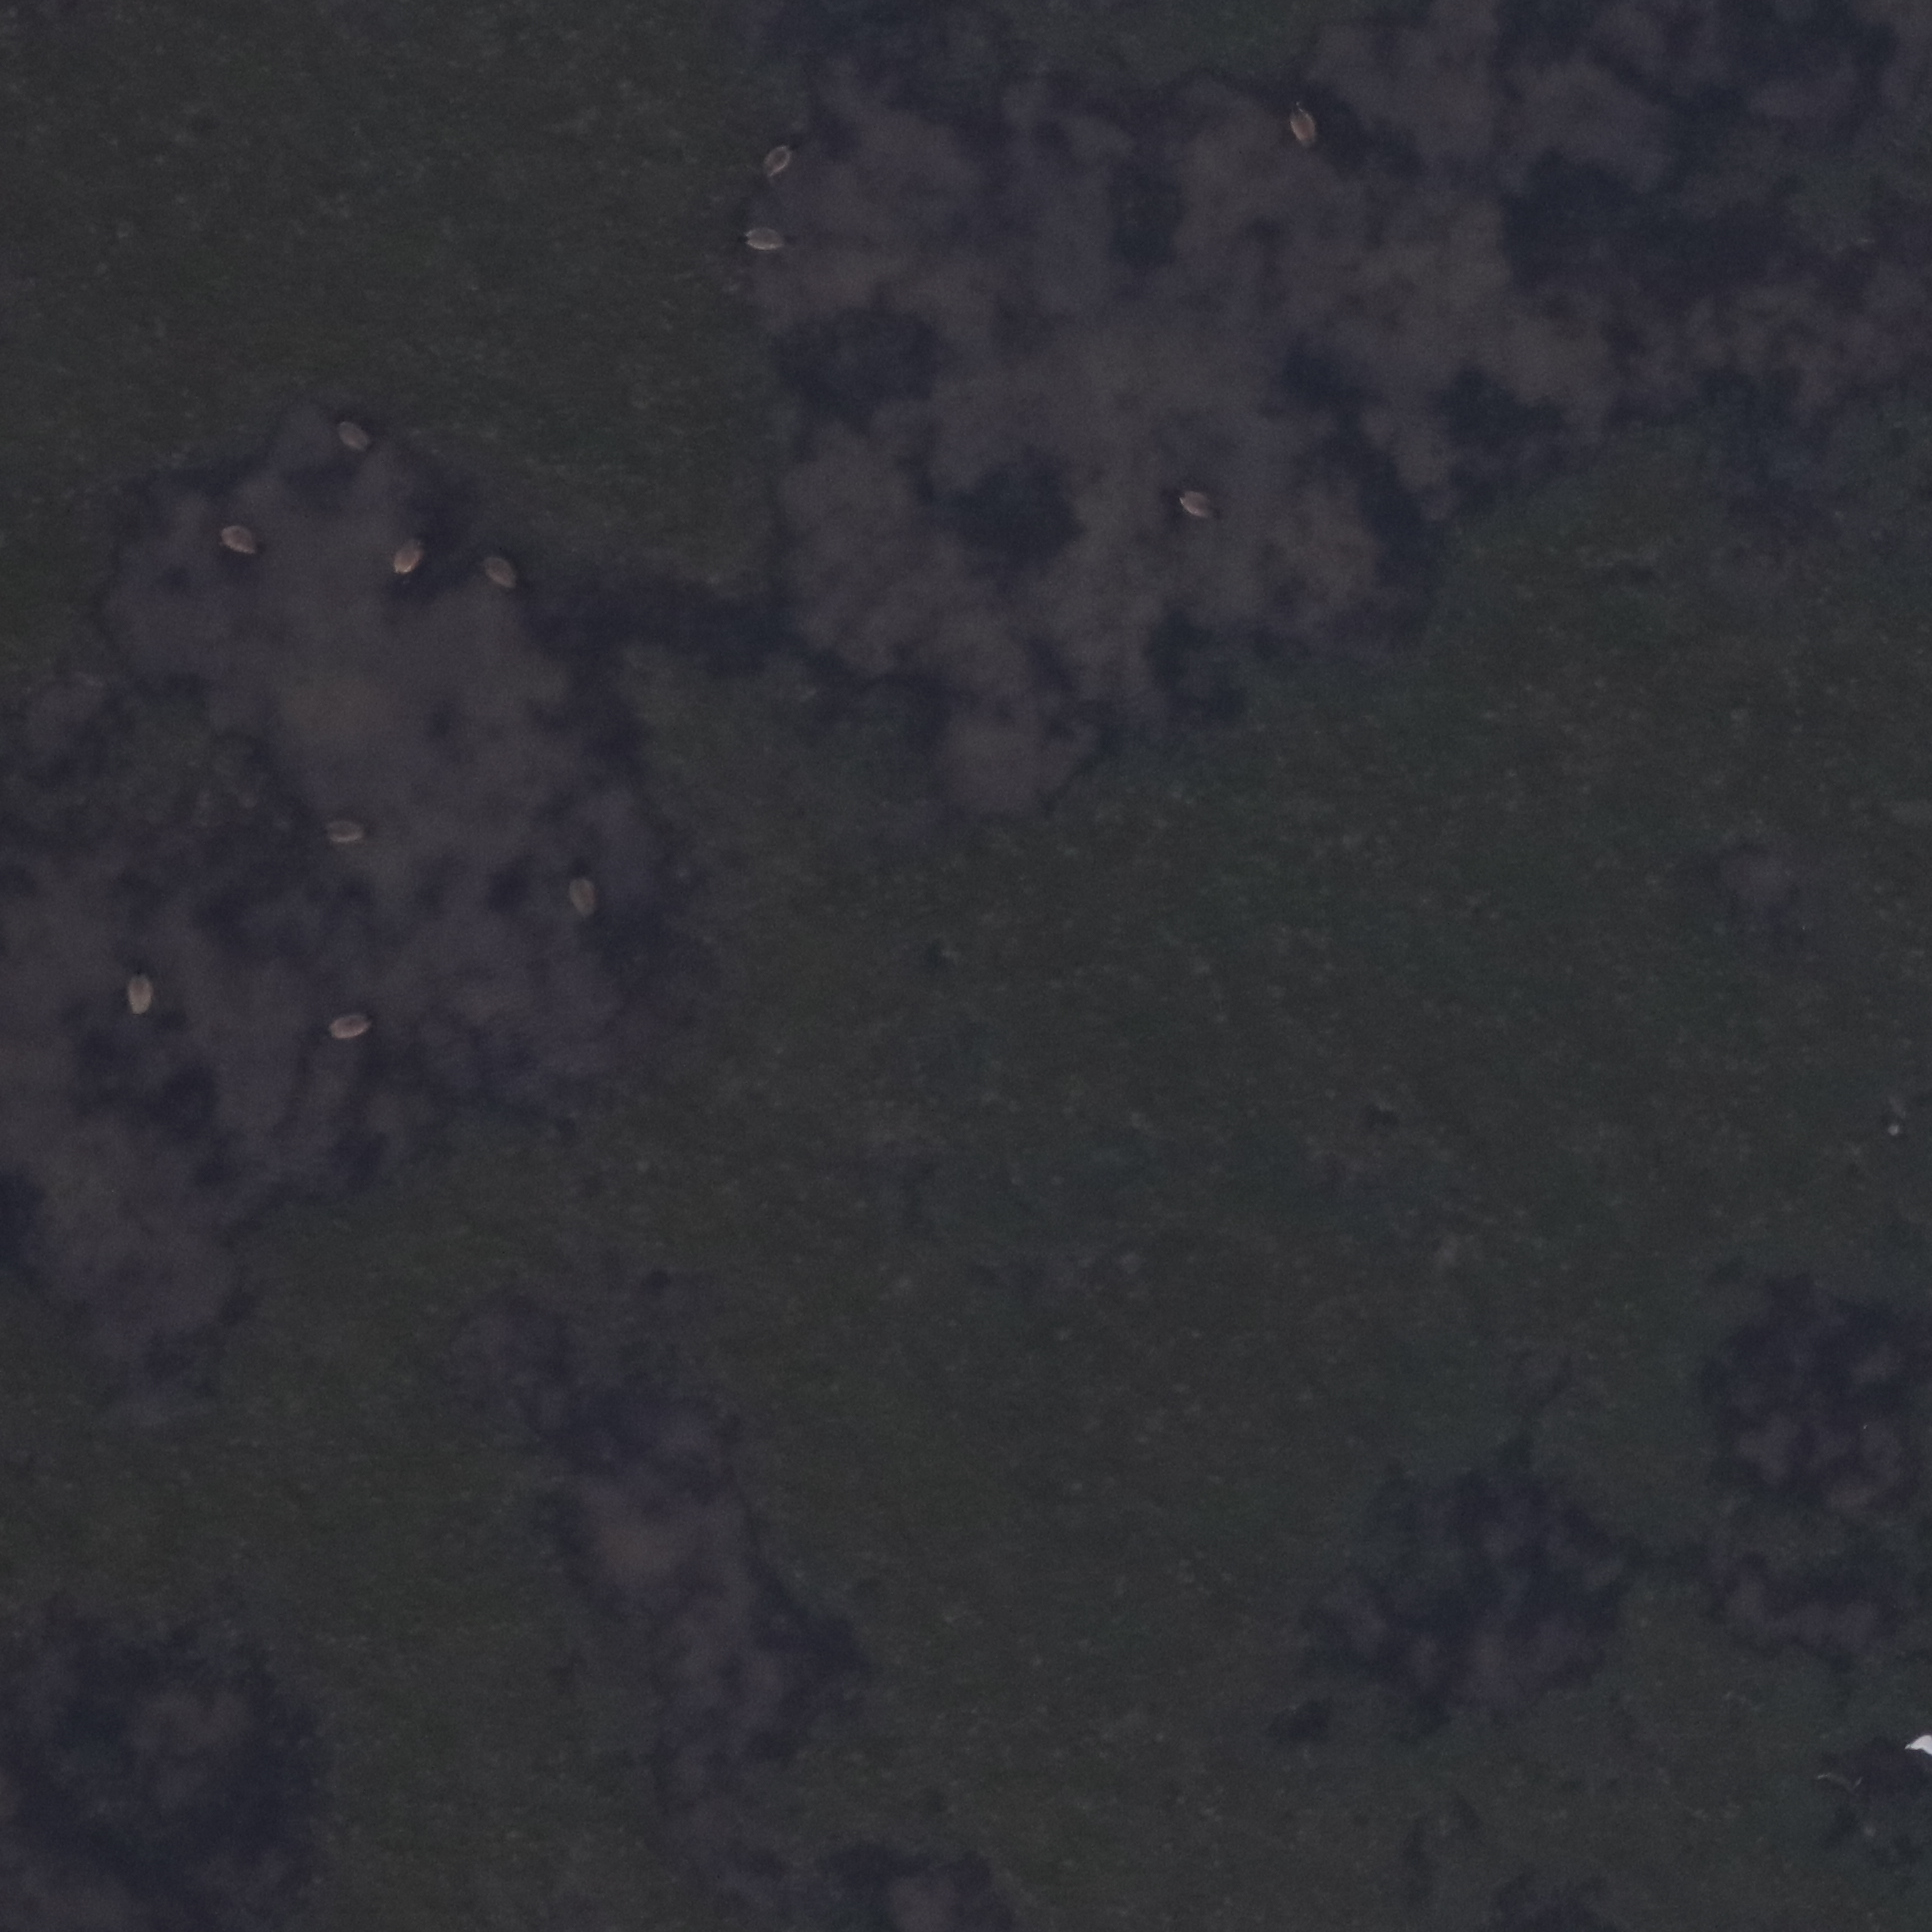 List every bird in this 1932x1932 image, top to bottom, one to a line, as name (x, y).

Canada goose (1305, 126)
Canada goose (777, 161)
Canada goose (766, 236)
Canada goose (354, 436)
Canada goose (1195, 503)
Canada goose (240, 538)
Canada goose (409, 559)
Canada goose (500, 571)
Canada goose (344, 831)
Canada goose (583, 896)
Canada goose (140, 993)
Canada goose (351, 1026)